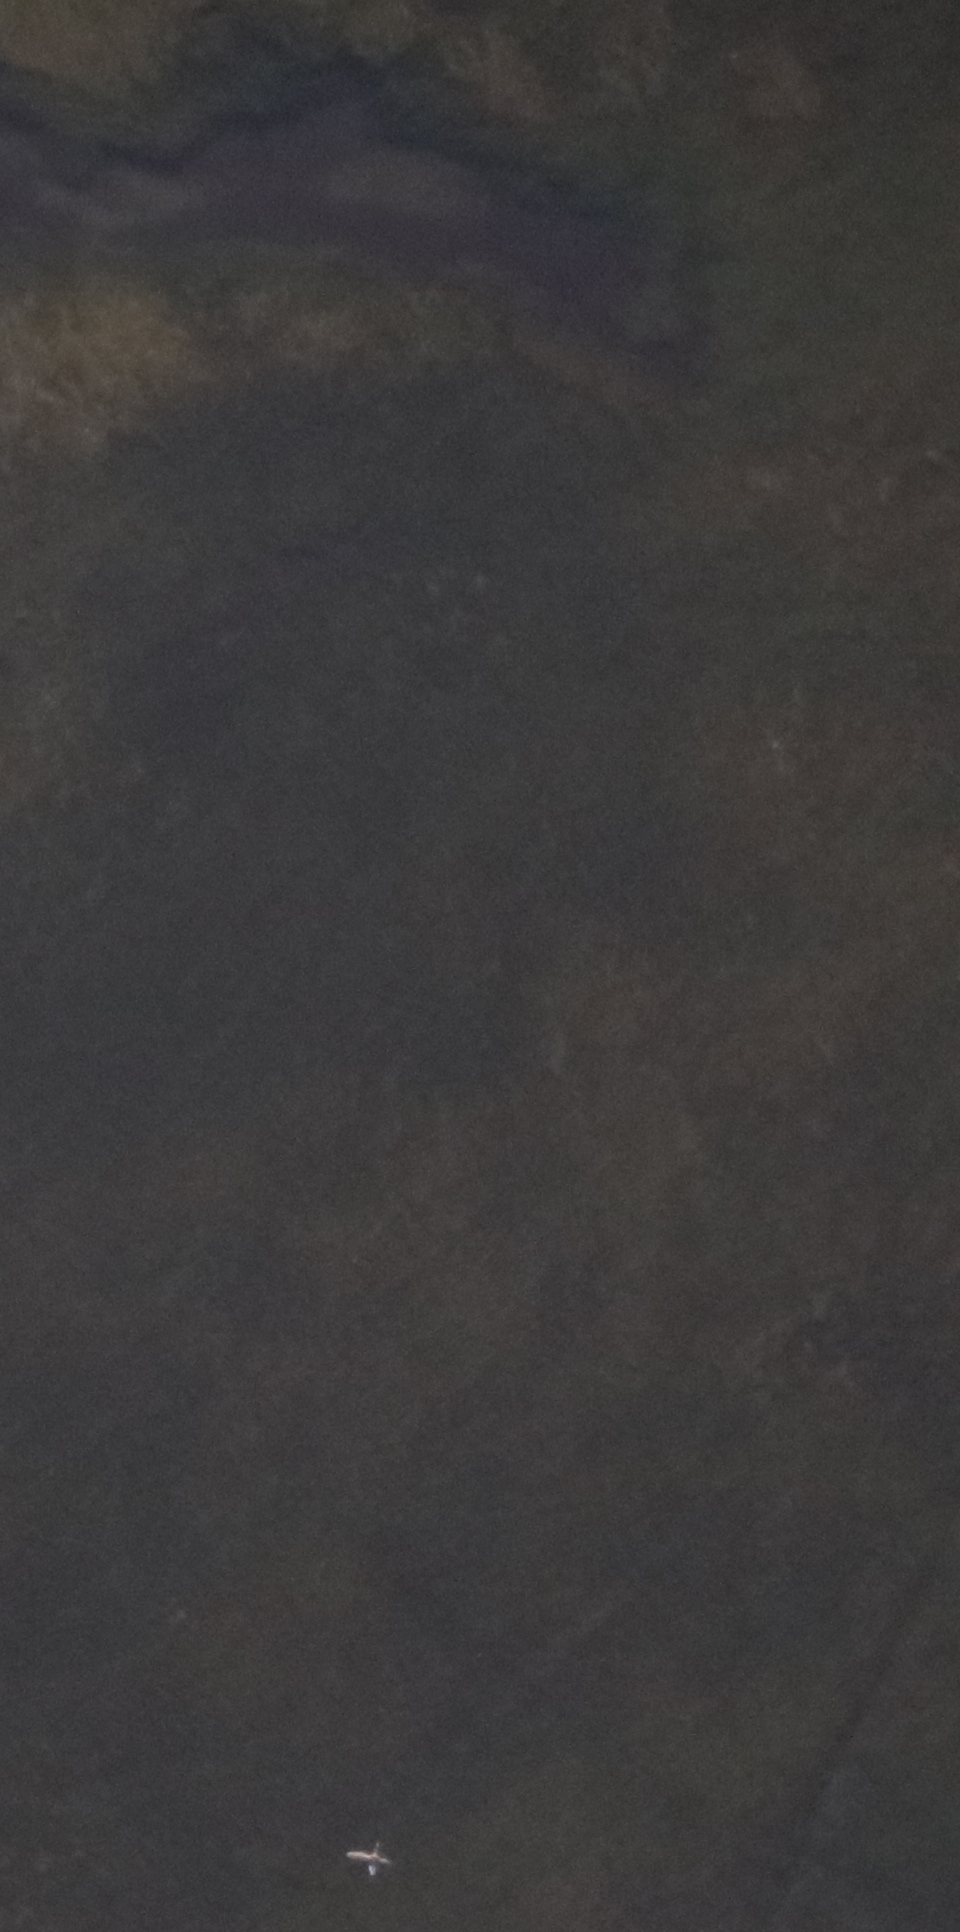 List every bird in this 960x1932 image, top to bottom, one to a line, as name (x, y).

brant (371, 1859)